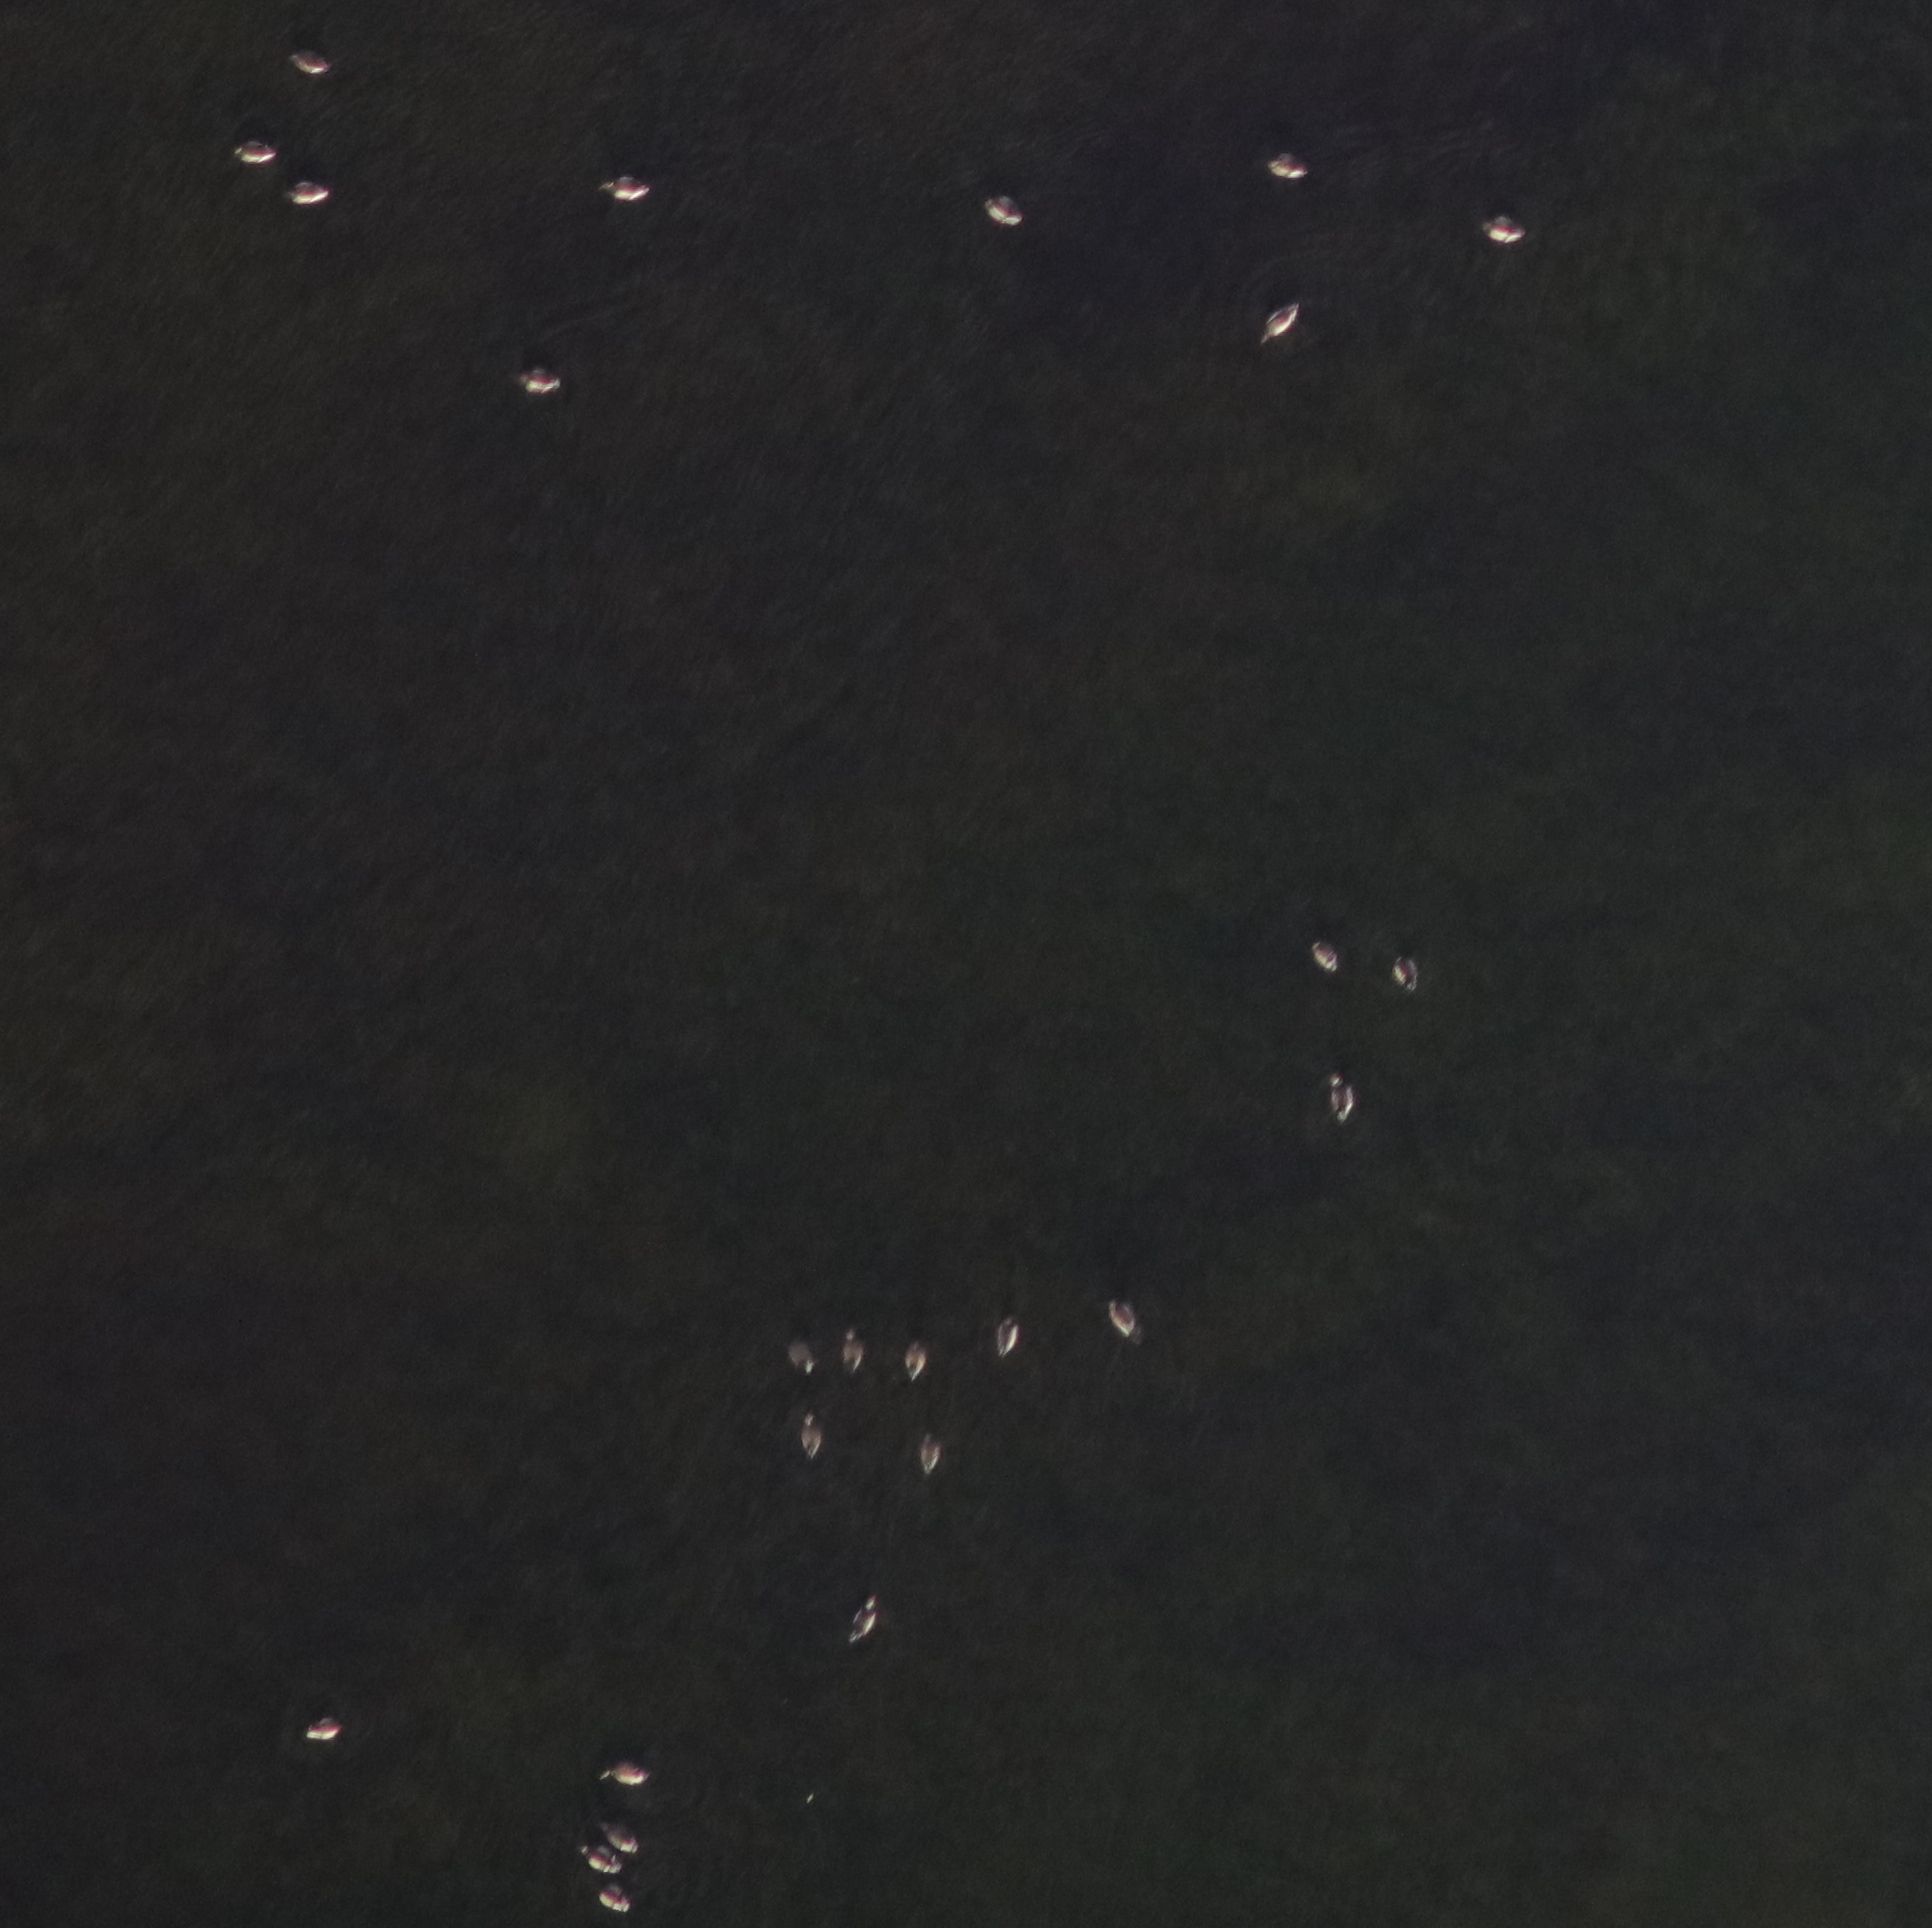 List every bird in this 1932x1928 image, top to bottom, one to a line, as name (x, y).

brant (308, 66)
brant (256, 151)
brant (1285, 169)
brant (628, 188)
brant (309, 192)
brant (1005, 213)
brant (1506, 229)
brant (1280, 321)
brant (538, 377)
brant (1325, 954)
brant (1405, 971)
brant (1341, 1097)
brant (1122, 1316)
brant (1006, 1336)
brant (853, 1351)
brant (802, 1355)
brant (915, 1360)
brant (811, 1436)
brant (929, 1453)
brant (864, 1621)
brant (325, 1728)
brant (622, 1776)
brant (623, 1837)
brant (598, 1856)
brant (616, 1897)